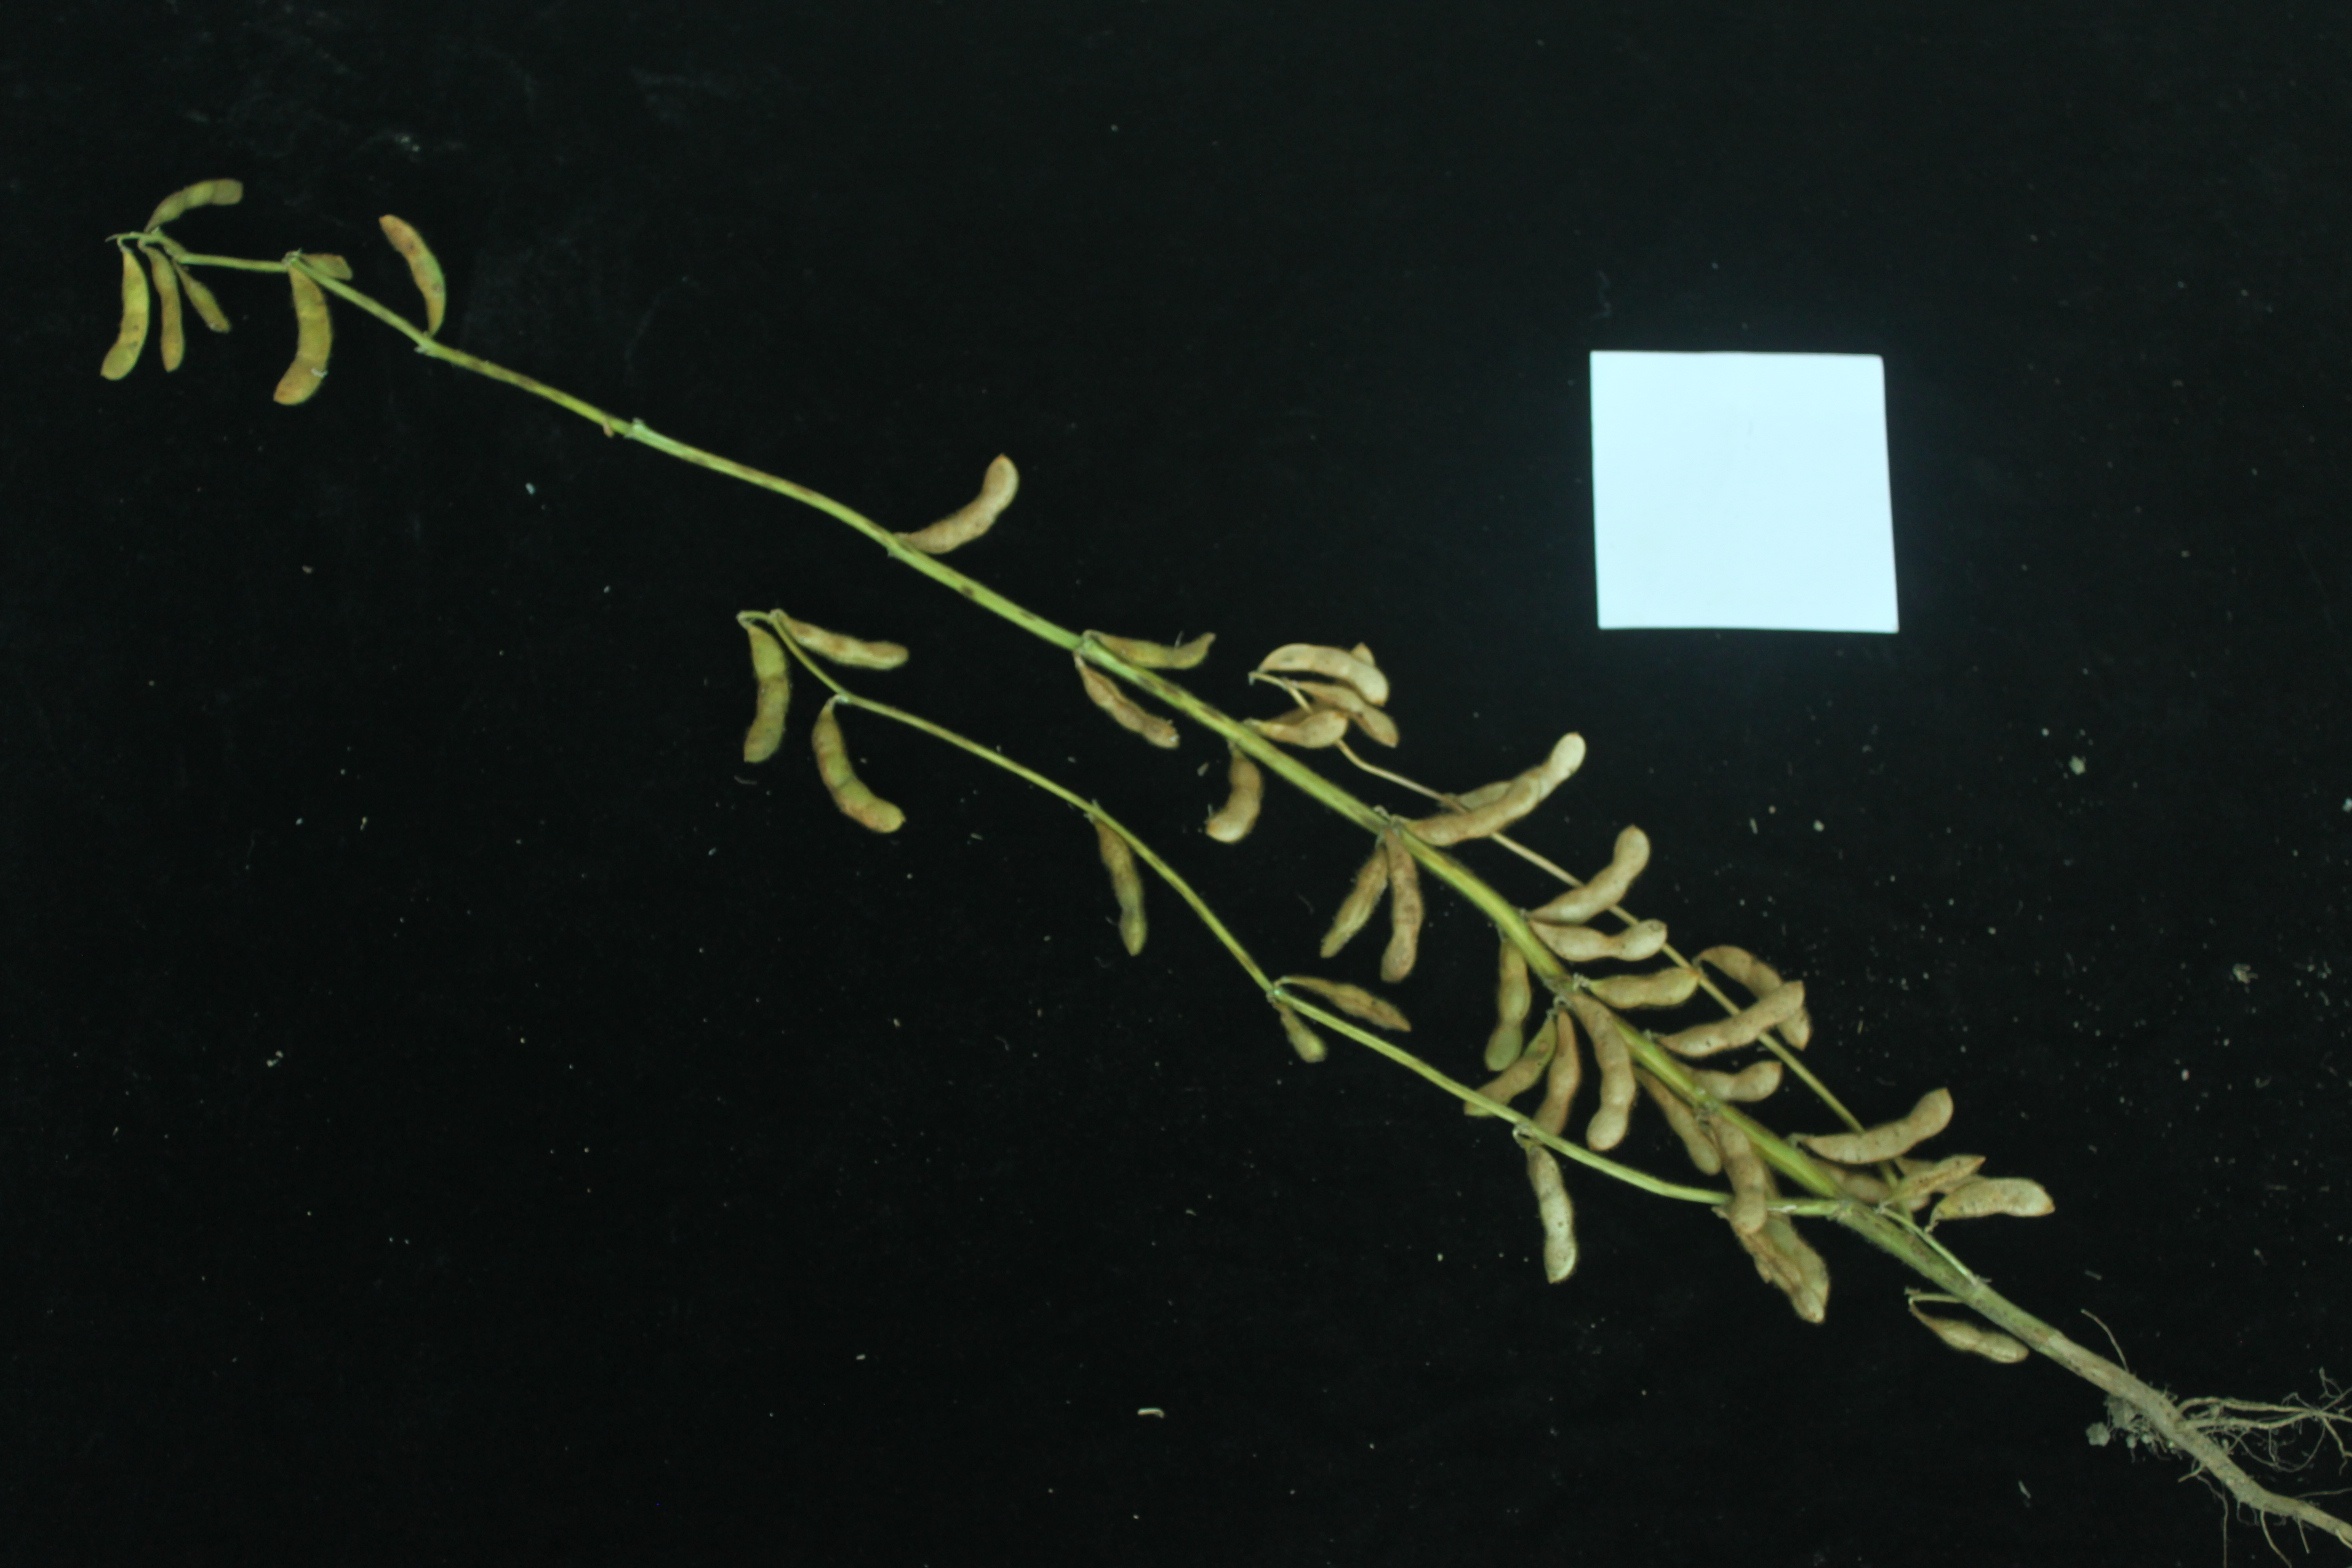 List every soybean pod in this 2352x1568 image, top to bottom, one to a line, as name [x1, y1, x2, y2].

soybean pod [150, 183, 243, 231]
soybean pod [379, 216, 443, 333]
soybean pod [141, 248, 182, 371]
soybean pod [101, 250, 147, 381]
soybean pod [174, 265, 229, 331]
soybean pod [273, 265, 329, 405]
soybean pod [895, 456, 1016, 554]
soybean pod [777, 612, 907, 670]
soybean pod [743, 624, 787, 761]
soybean pod [1095, 633, 1213, 668]
soybean pod [1256, 646, 1387, 705]
soybean pod [1076, 658, 1179, 748]
soybean pod [1291, 683, 1397, 747]
soybean pod [814, 698, 905, 833]
soybean pod [1250, 711, 1347, 749]
soybean pod [1453, 732, 1586, 812]
soybean pod [1208, 742, 1258, 842]
soybean pod [1399, 773, 1540, 845]
soybean pod [1091, 818, 1144, 954]
soybean pod [1382, 827, 1421, 982]
soybean pod [1523, 828, 1648, 921]
soybean pod [1322, 846, 1391, 957]
soybean pod [1528, 921, 1666, 962]
soybean pod [1488, 930, 1530, 1070]
soybean pod [1697, 948, 1807, 1049]
soybean pod [1579, 967, 1699, 1009]
soybean pod [1287, 980, 1410, 1029]
soybean pod [1654, 983, 1803, 1055]
soybean pod [1561, 993, 1634, 1151]
soybean pod [1271, 1002, 1323, 1063]
soybean pod [1533, 1010, 1577, 1145]
soybean pod [1464, 1013, 1554, 1114]
soybean pod [1676, 1064, 1780, 1101]
soybean pod [1635, 1071, 1721, 1174]
soybean pod [1802, 1089, 1952, 1165]
soybean pod [1708, 1116, 1765, 1234]
soybean pod [1525, 1142, 1574, 1282]
soybean pod [1883, 1158, 1984, 1206]
soybean pod [1932, 1180, 2055, 1221]
soybean pod [1728, 1218, 1823, 1324]
soybean pod [1923, 1318, 2028, 1362]